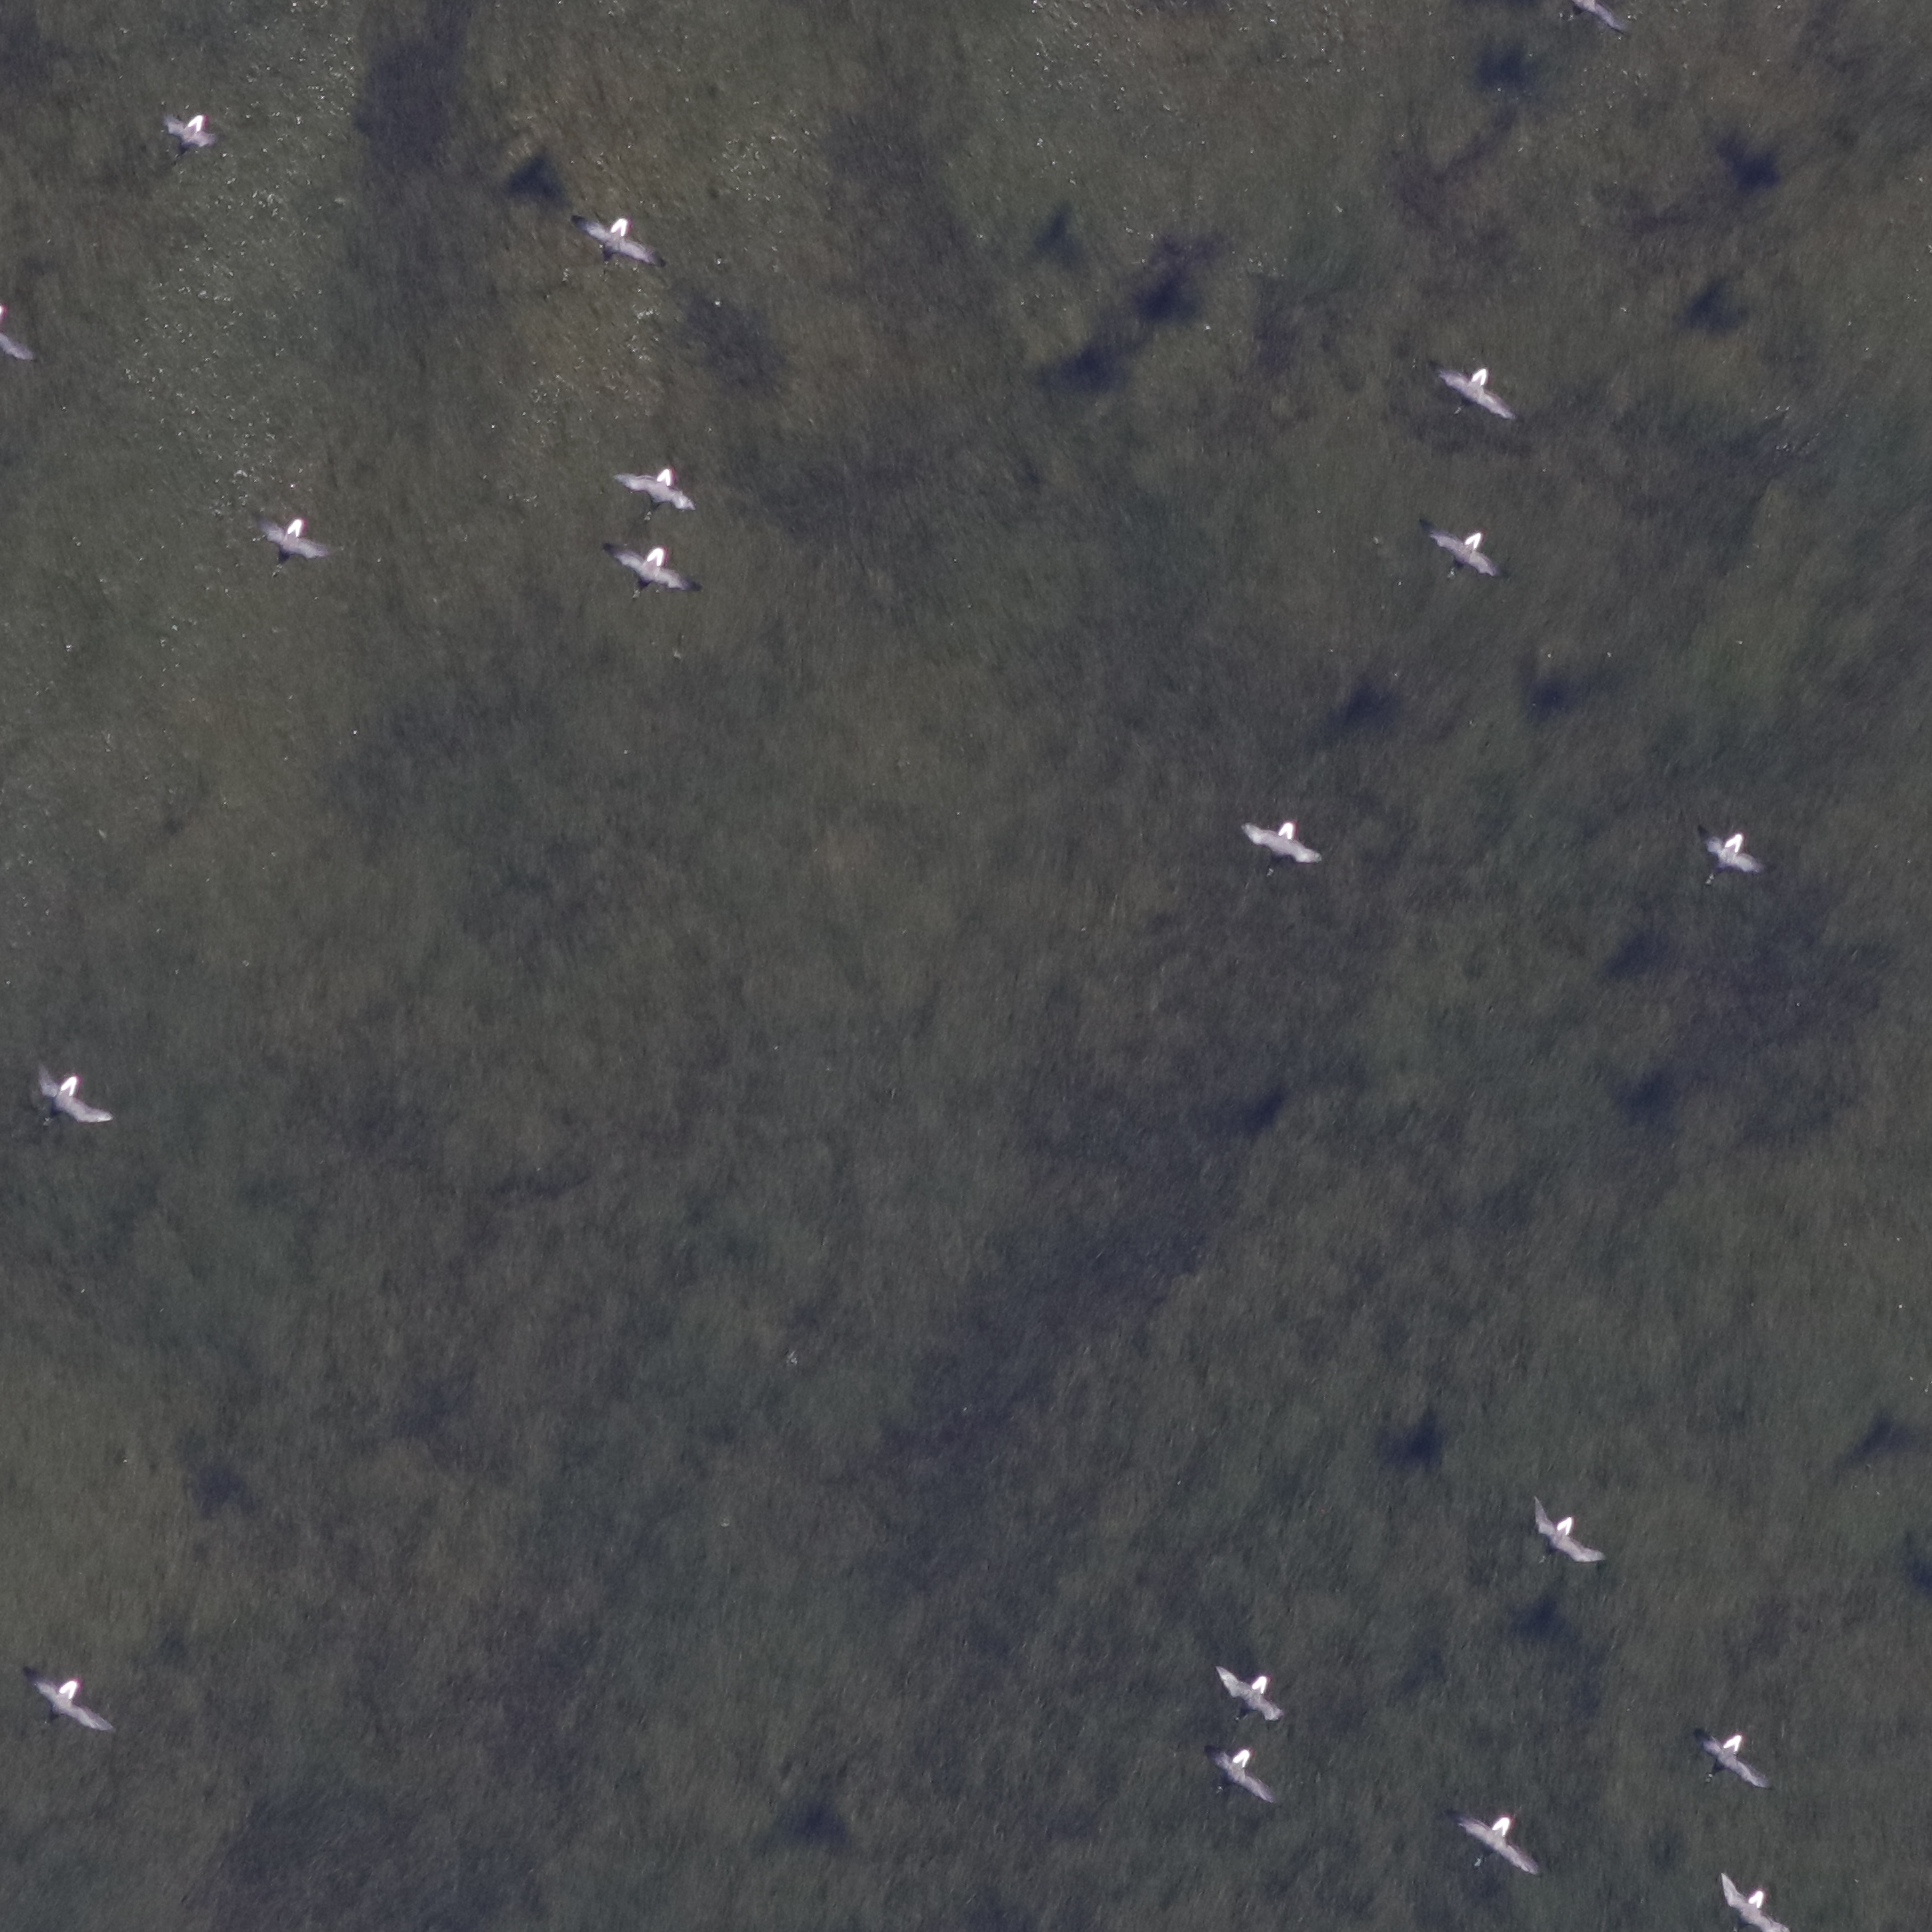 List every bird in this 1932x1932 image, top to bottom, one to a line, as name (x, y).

brant (1592, 9)
brant (195, 129)
brant (603, 241)
brant (1483, 389)
brant (665, 486)
brant (1450, 541)
brant (277, 548)
brant (644, 571)
brant (1279, 845)
brant (1734, 845)
brant (70, 1109)
brant (1556, 1532)
brant (71, 1694)
brant (1273, 1702)
brant (1742, 1763)
brant (1234, 1774)
brant (1497, 1849)
brant (1744, 1909)